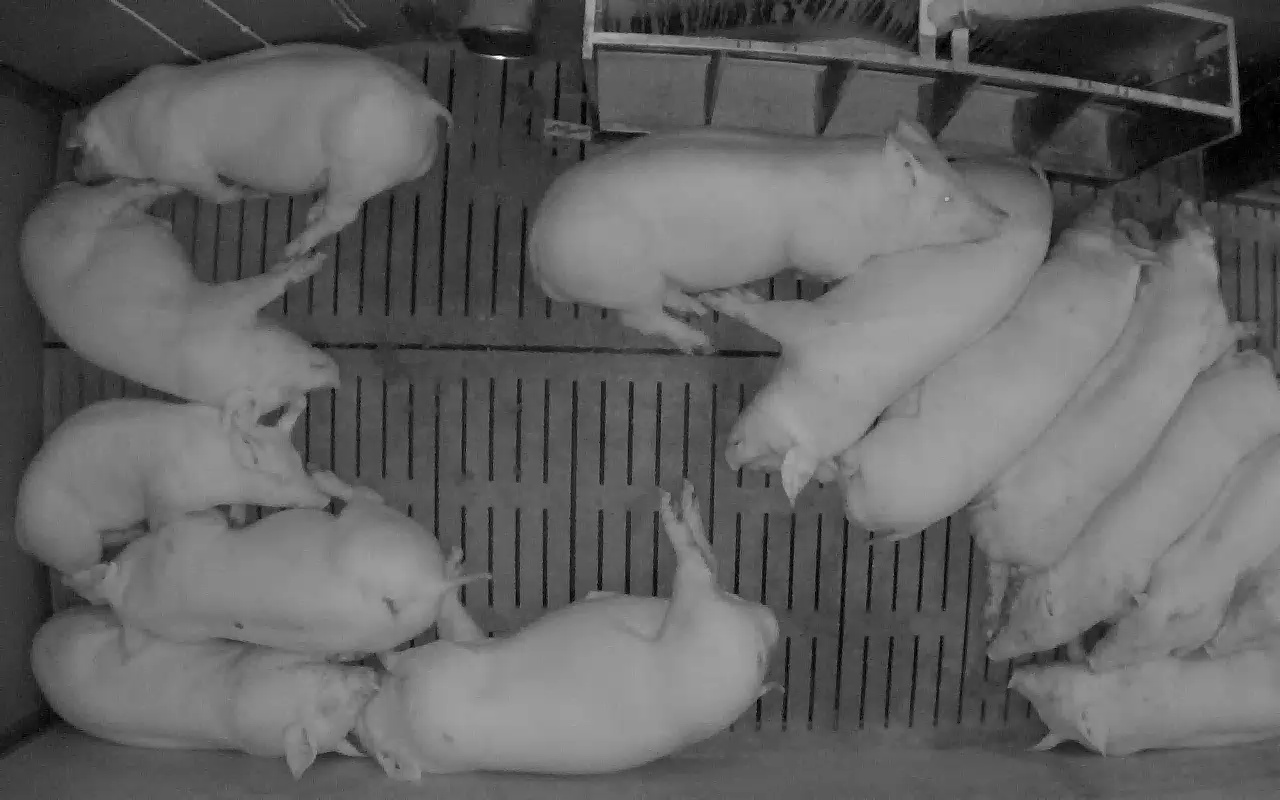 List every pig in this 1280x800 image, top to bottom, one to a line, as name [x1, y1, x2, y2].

pig [62, 39, 459, 258]
pig [527, 110, 1013, 356]
pig [698, 157, 1053, 505]
pig [17, 176, 341, 434]
pig [842, 186, 1161, 540]
pig [963, 195, 1262, 642]
pig [986, 348, 1278, 664]
pig [17, 394, 336, 577]
pig [1088, 433, 1277, 672]
pig [61, 462, 493, 658]
pig [351, 480, 786, 780]
pig [1198, 548, 1279, 659]
pig [30, 603, 381, 780]
pig [1004, 637, 1278, 760]